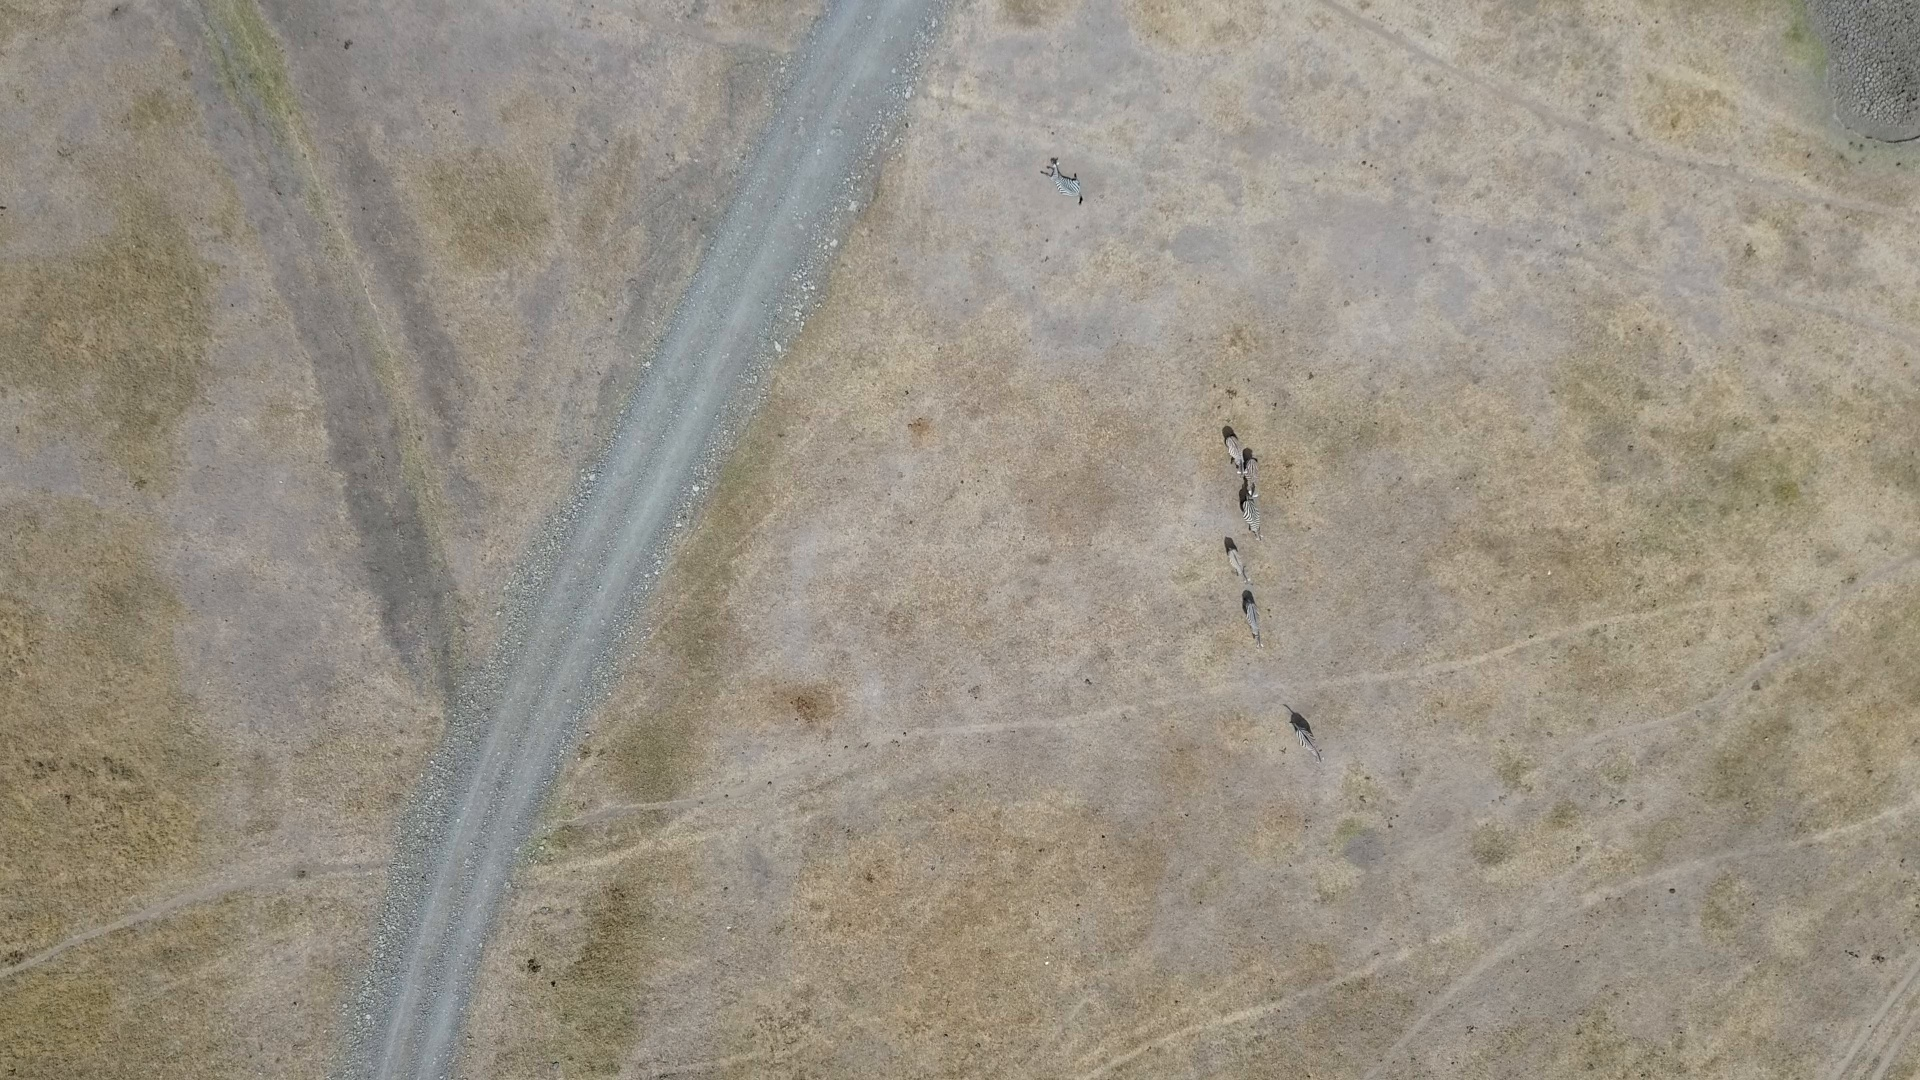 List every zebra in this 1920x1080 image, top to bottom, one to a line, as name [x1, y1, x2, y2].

zebra [1040, 162, 1081, 196]
zebra [1226, 436, 1247, 478]
zebra [1244, 459, 1260, 497]
zebra [1243, 501, 1264, 542]
zebra [1228, 547, 1250, 585]
zebra [1243, 600, 1264, 649]
zebra [1293, 724, 1321, 760]